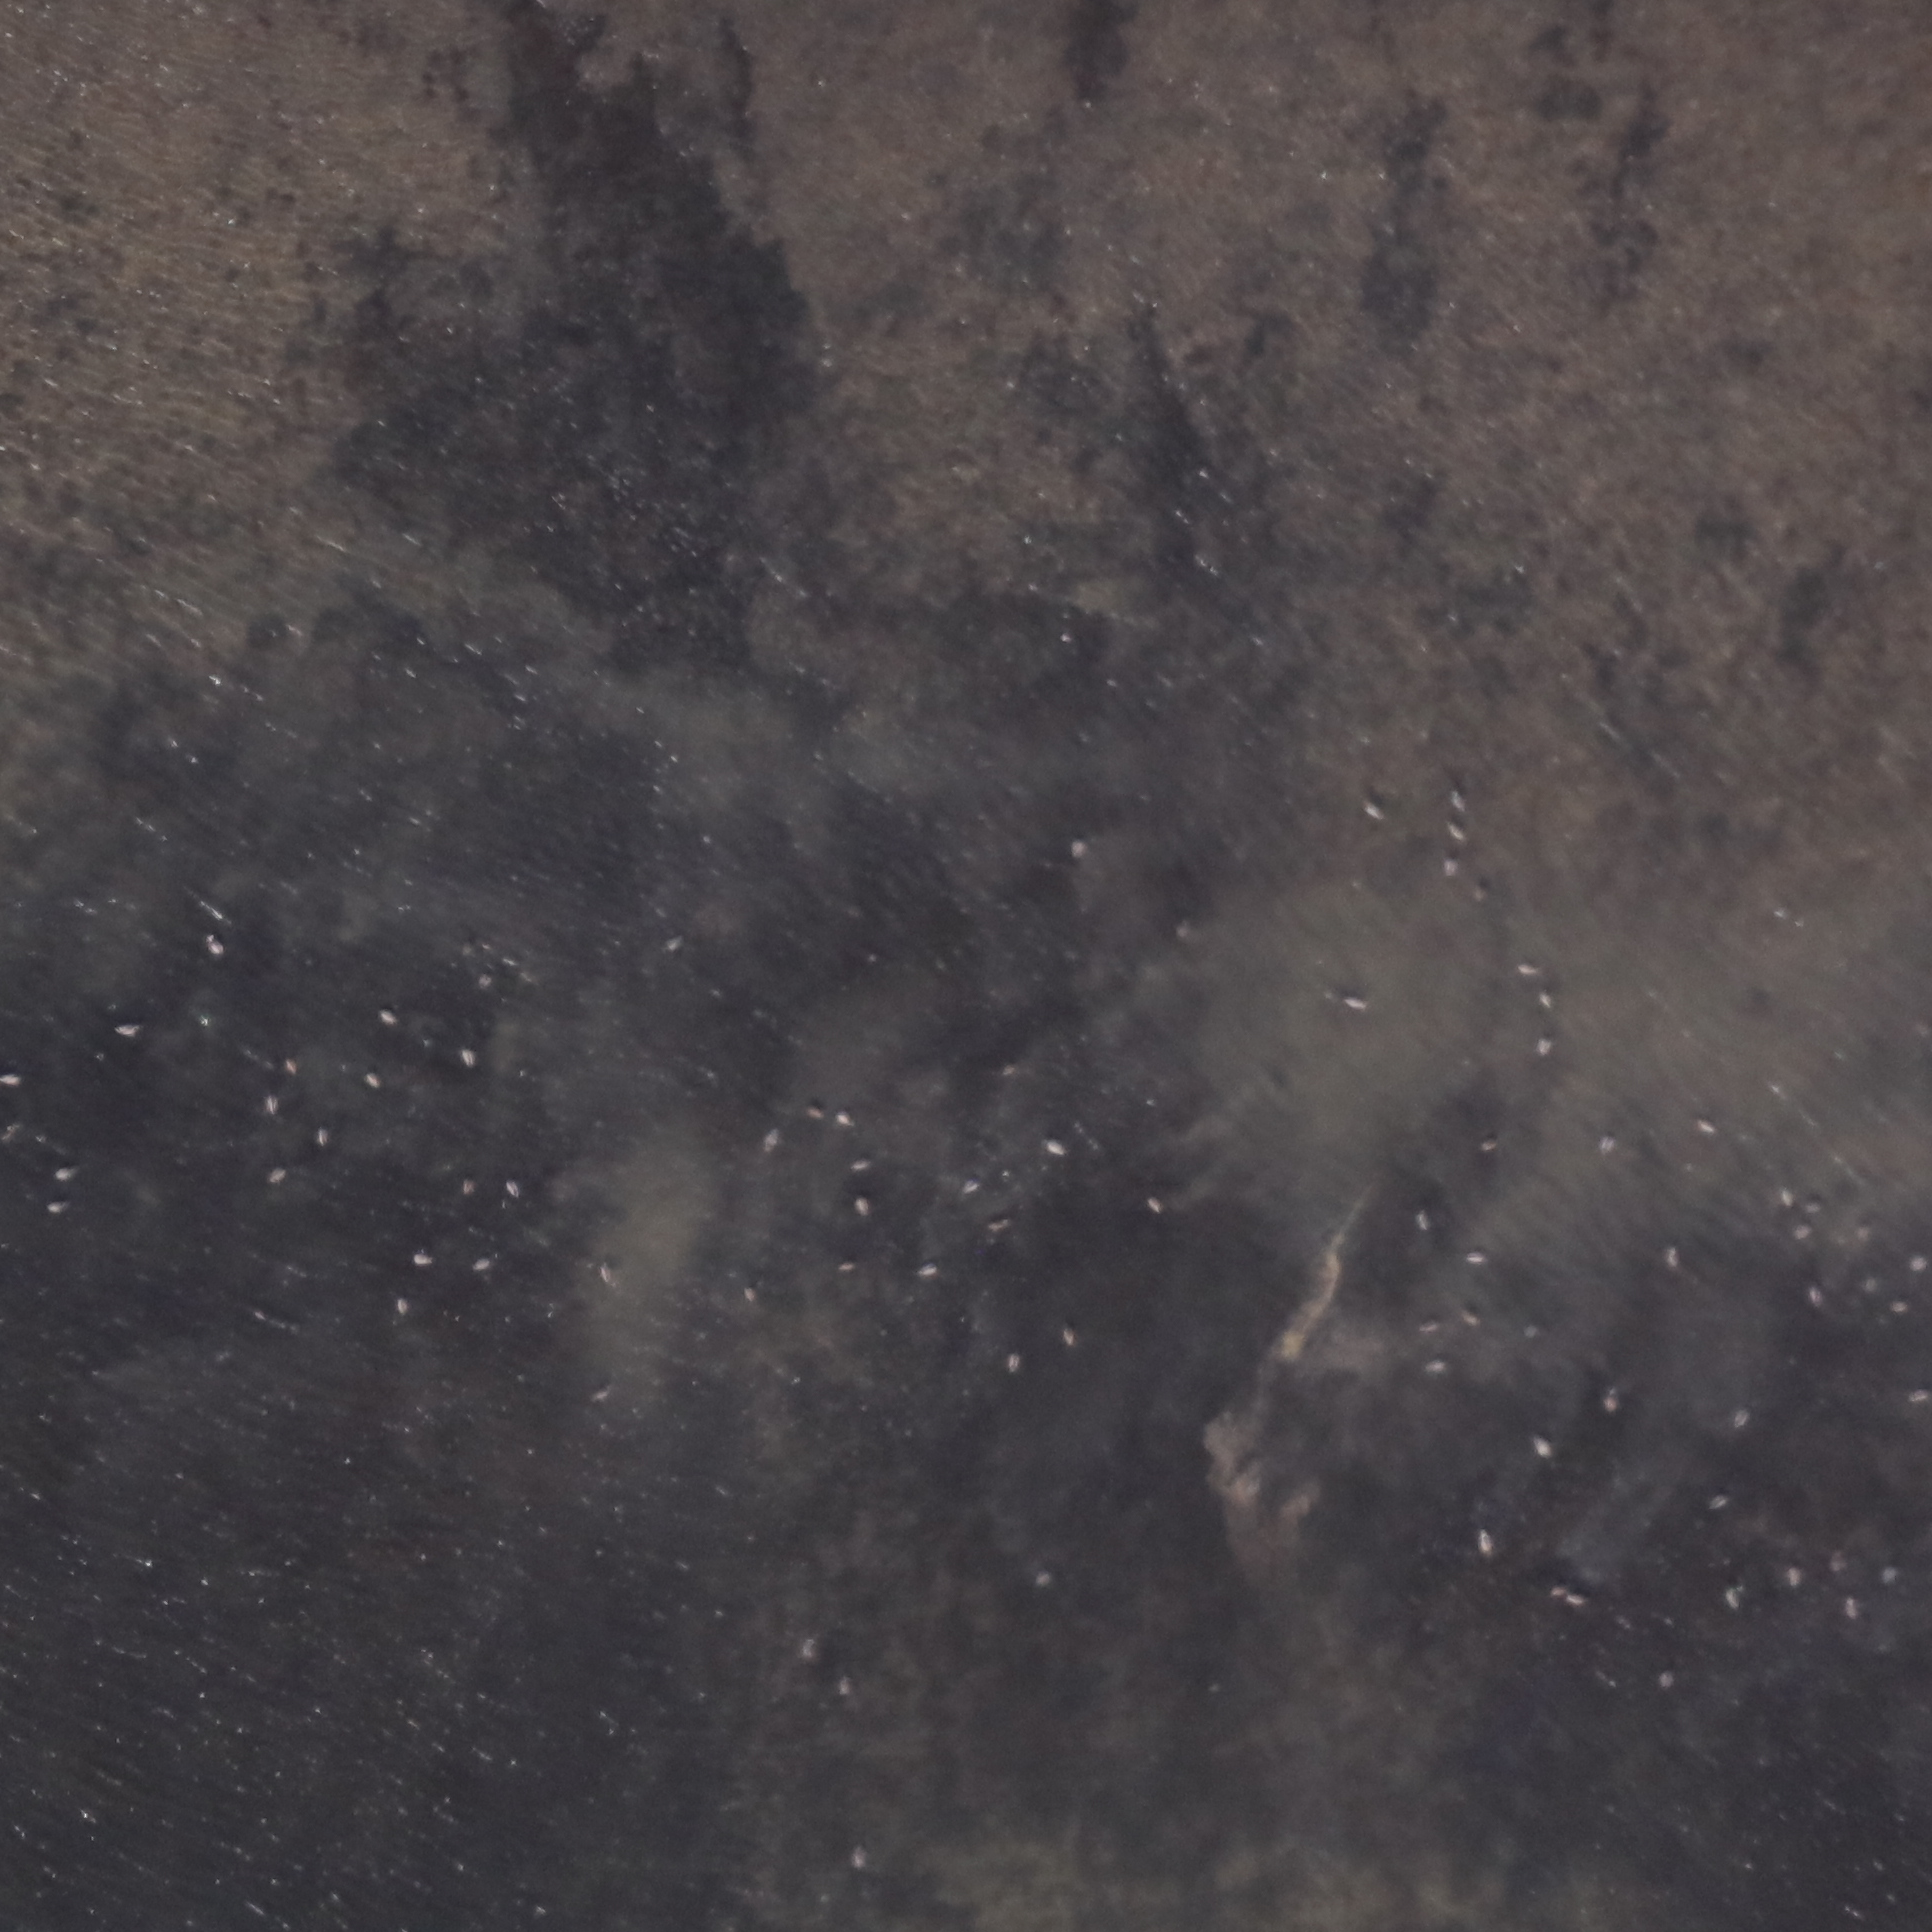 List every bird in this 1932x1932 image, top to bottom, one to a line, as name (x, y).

other bird (1455, 800)
other bird (1374, 812)
other bird (1458, 831)
other bird (1078, 846)
other bird (1452, 864)
other bird (1483, 894)
other bird (1183, 930)
other bird (216, 951)
other bird (1531, 965)
other bird (488, 984)
other bird (1551, 999)
other bird (1355, 1001)
other bird (390, 1019)
other bird (127, 1030)
other bird (1546, 1038)
other bird (464, 1059)
other bird (289, 1066)
other bird (366, 1074)
other bird (15, 1079)
other bird (273, 1105)
other bird (815, 1116)
other bird (845, 1122)
other bird (1706, 1133)
other bird (1488, 1137)
other bird (325, 1142)
other bird (763, 1142)
other bird (1607, 1142)
other bird (1054, 1152)
other bird (864, 1164)
other bird (66, 1170)
other bird (272, 1181)
other bird (969, 1183)
other bird (469, 1186)
other bird (516, 1187)
other bird (1787, 1192)
other bird (871, 1202)
other bird (1154, 1203)
other bird (1812, 1203)
other bird (60, 1205)
other bird (1426, 1220)
other bird (1000, 1221)
other bird (1868, 1231)
other bird (1804, 1232)
other bird (1677, 1255)
other bird (1475, 1256)
other bird (424, 1261)
other bird (843, 1262)
other bird (1916, 1264)
other bird (485, 1265)
other bird (936, 1272)
other bird (1872, 1276)
other bird (610, 1277)
other bird (749, 1292)
other bird (1811, 1295)
other bird (396, 1304)
other bird (1903, 1305)
other bird (1476, 1318)
other bird (1430, 1323)
other bird (1067, 1338)
other bird (1014, 1362)
other bird (1435, 1362)
other bird (600, 1392)
other bird (1918, 1398)
other bird (1609, 1404)
other bird (1747, 1420)
other bird (1543, 1449)
other bird (1716, 1497)
other bird (1489, 1544)
other bird (1842, 1560)
other bird (1043, 1578)
other bird (1799, 1578)
other bird (1893, 1579)
other bird (1561, 1594)
other bird (1733, 1598)
other bird (1584, 1601)
other bird (1855, 1601)
other bird (805, 1650)
other bird (1668, 1679)
other bird (845, 1683)
other bird (858, 1857)